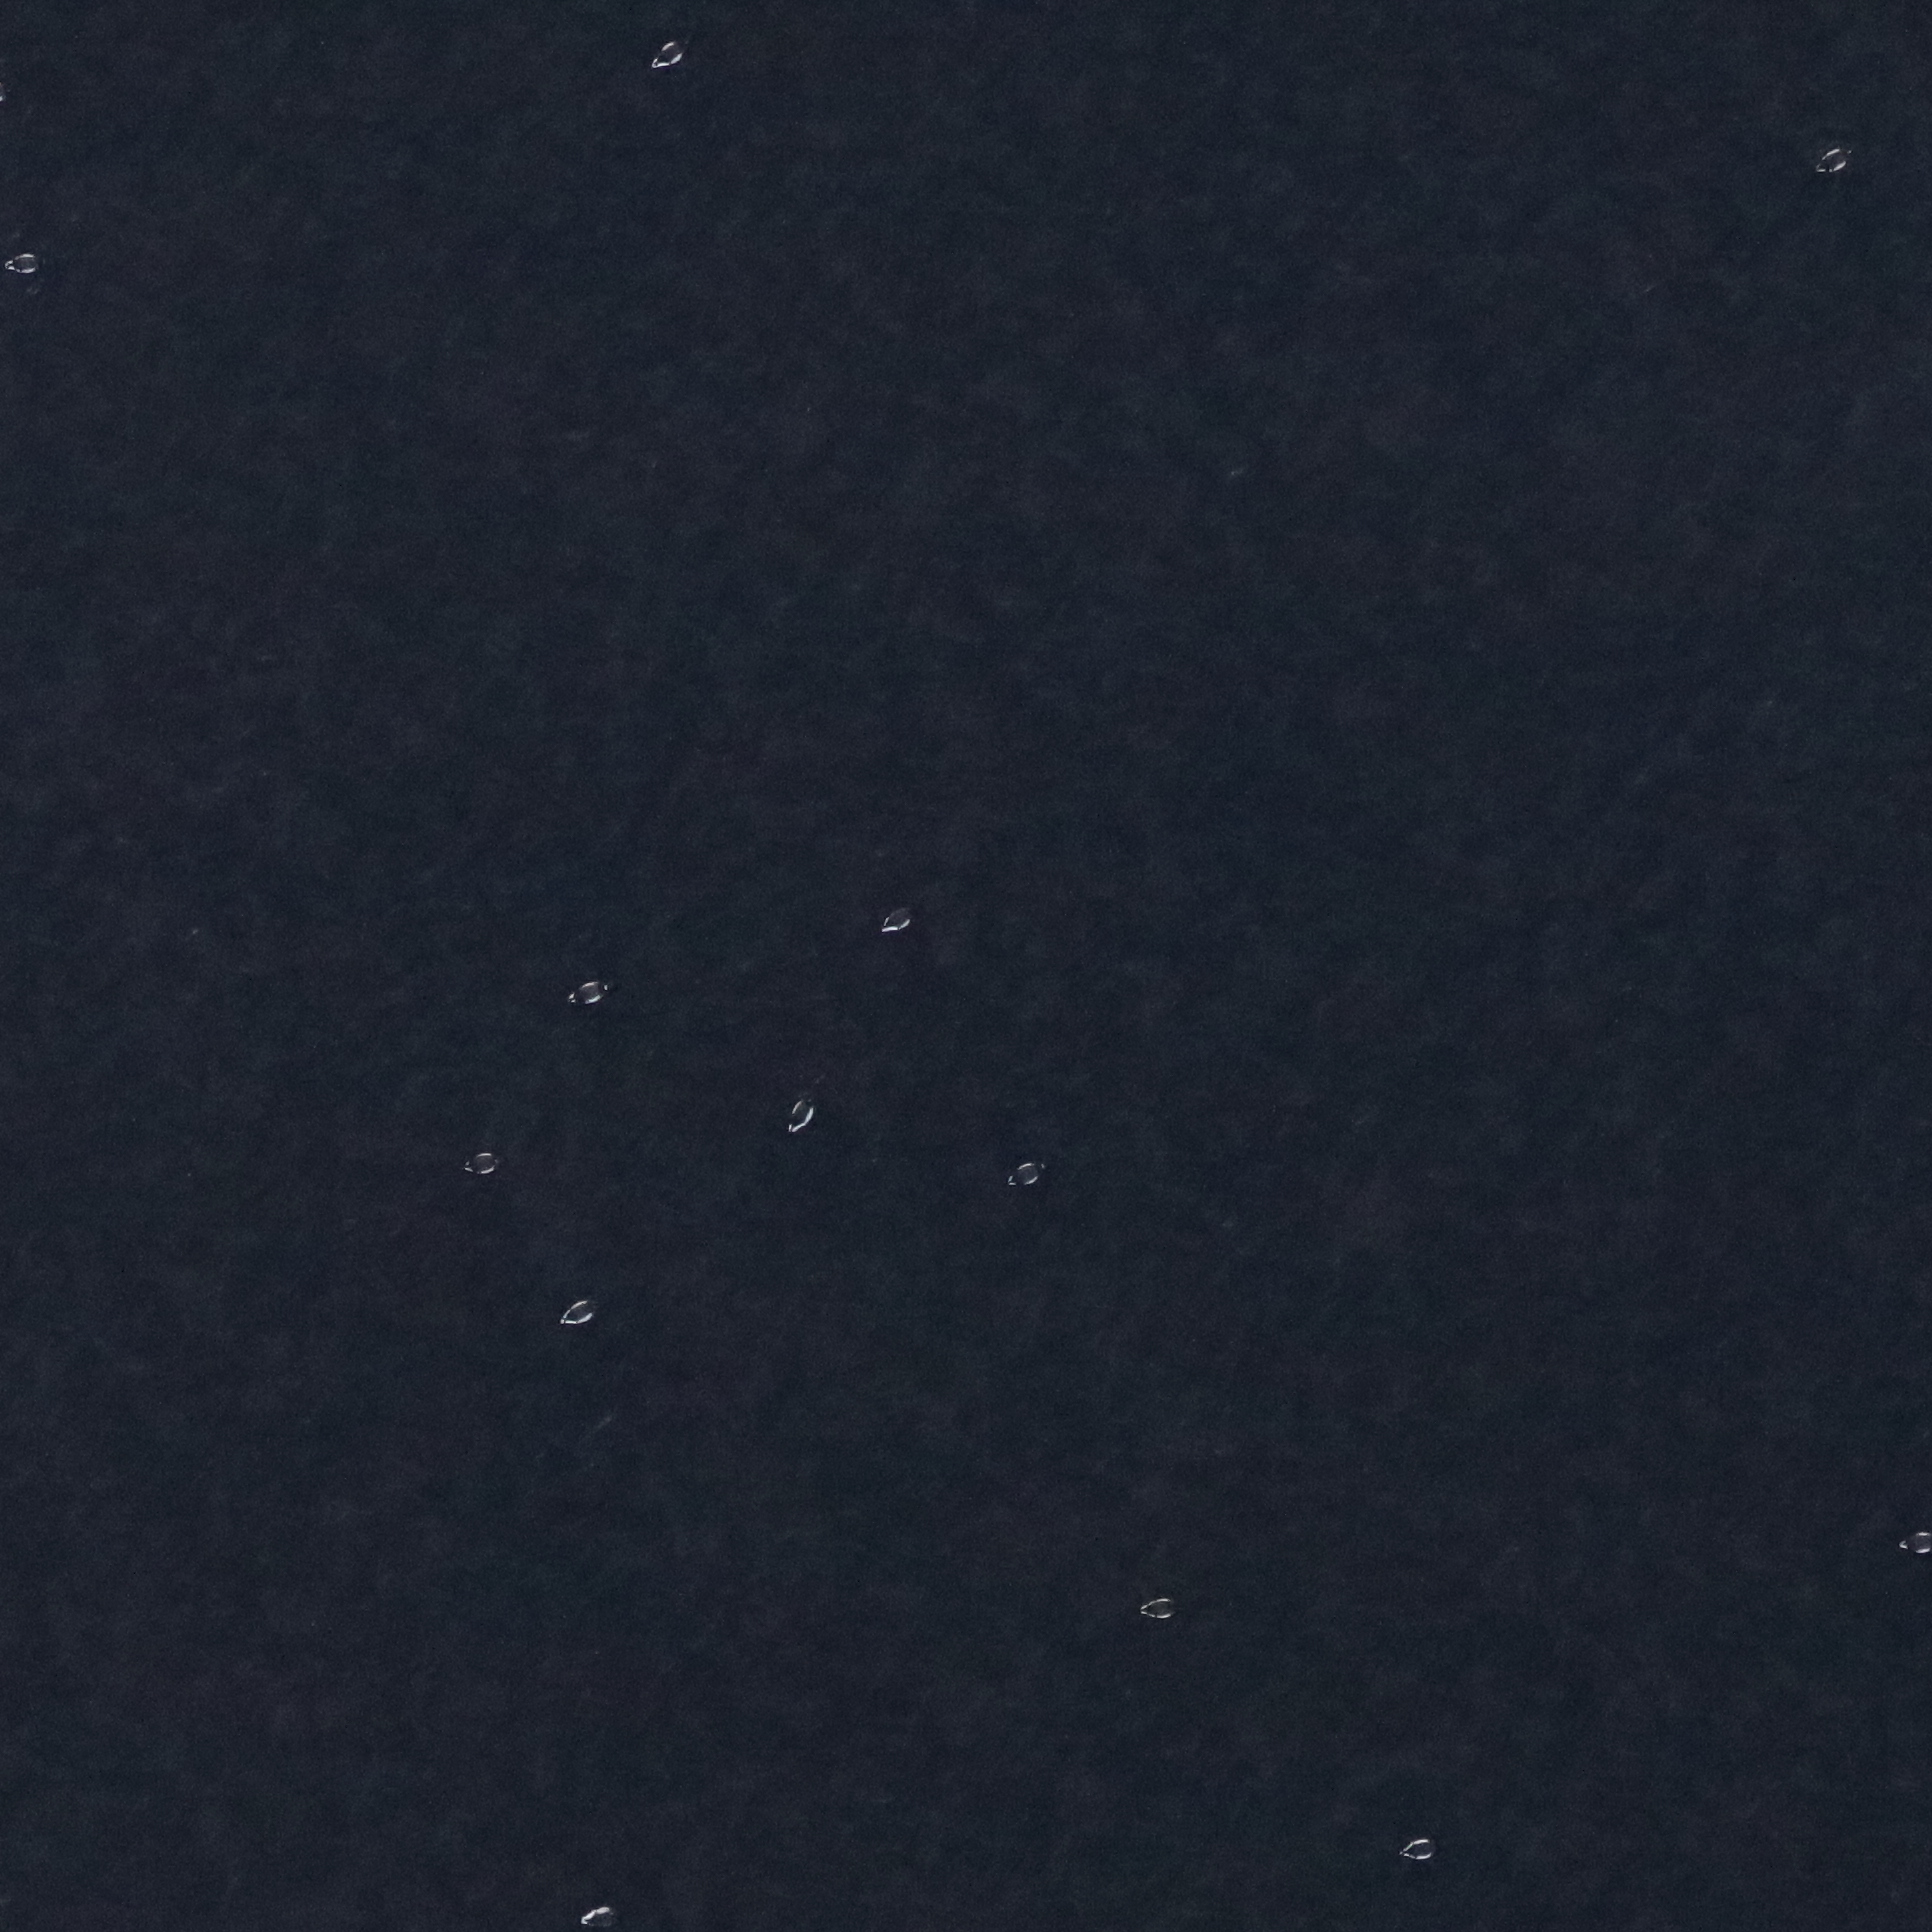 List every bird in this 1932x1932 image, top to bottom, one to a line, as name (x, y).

brant (669, 53)
brant (1832, 159)
brant (26, 262)
brant (897, 918)
brant (588, 992)
brant (801, 1115)
brant (482, 1163)
brant (1026, 1174)
brant (578, 1311)
brant (1920, 1542)
brant (1160, 1608)
brant (1419, 1849)
brant (602, 1918)